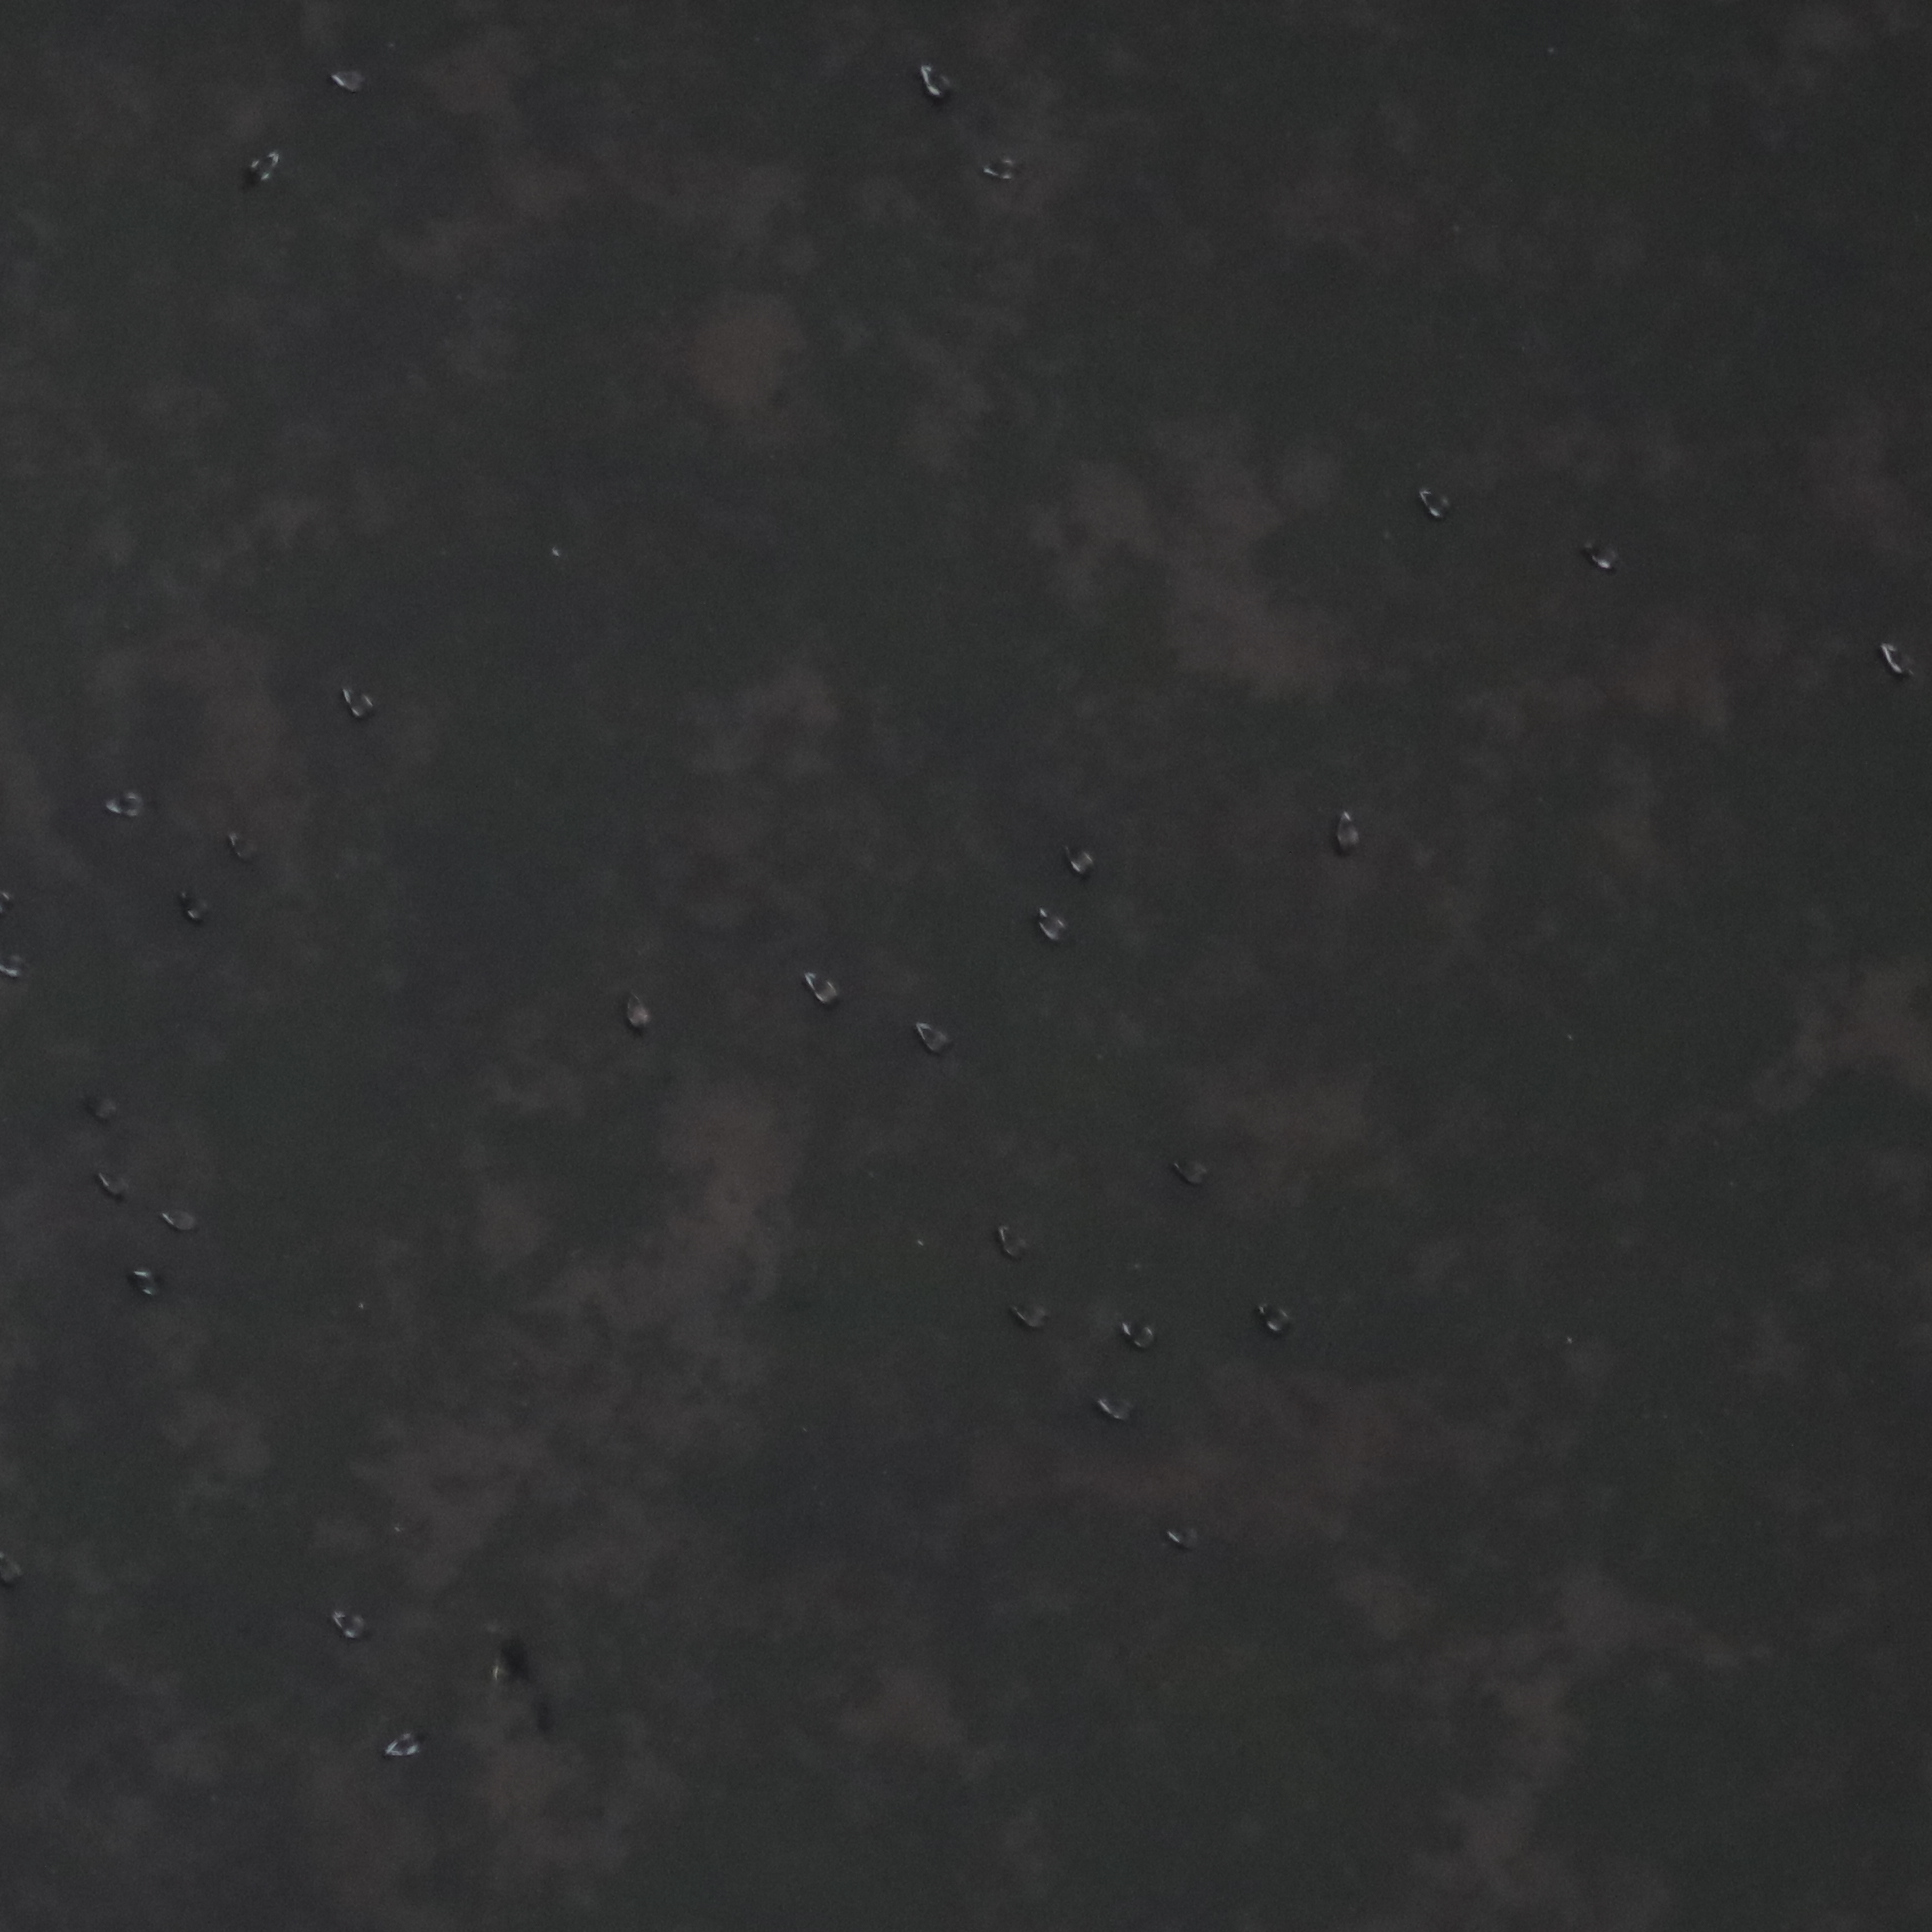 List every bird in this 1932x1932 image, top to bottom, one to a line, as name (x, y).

brant (937, 82)
brant (353, 84)
brant (1008, 170)
brant (259, 171)
brant (1437, 504)
brant (1598, 556)
brant (1895, 662)
brant (359, 708)
brant (127, 803)
brant (1348, 833)
brant (248, 848)
brant (1078, 857)
brant (198, 908)
brant (1048, 926)
brant (12, 966)
brant (822, 987)
brant (630, 1011)
brant (938, 1040)
brant (104, 1106)
brant (111, 1177)
brant (1194, 1177)
brant (189, 1225)
brant (1007, 1236)
brant (155, 1283)
brant (1027, 1311)
brant (1278, 1319)
brant (1135, 1335)
brant (1122, 1409)
brant (1178, 1529)
brant (9, 1563)
brant (346, 1623)
brant (403, 1746)